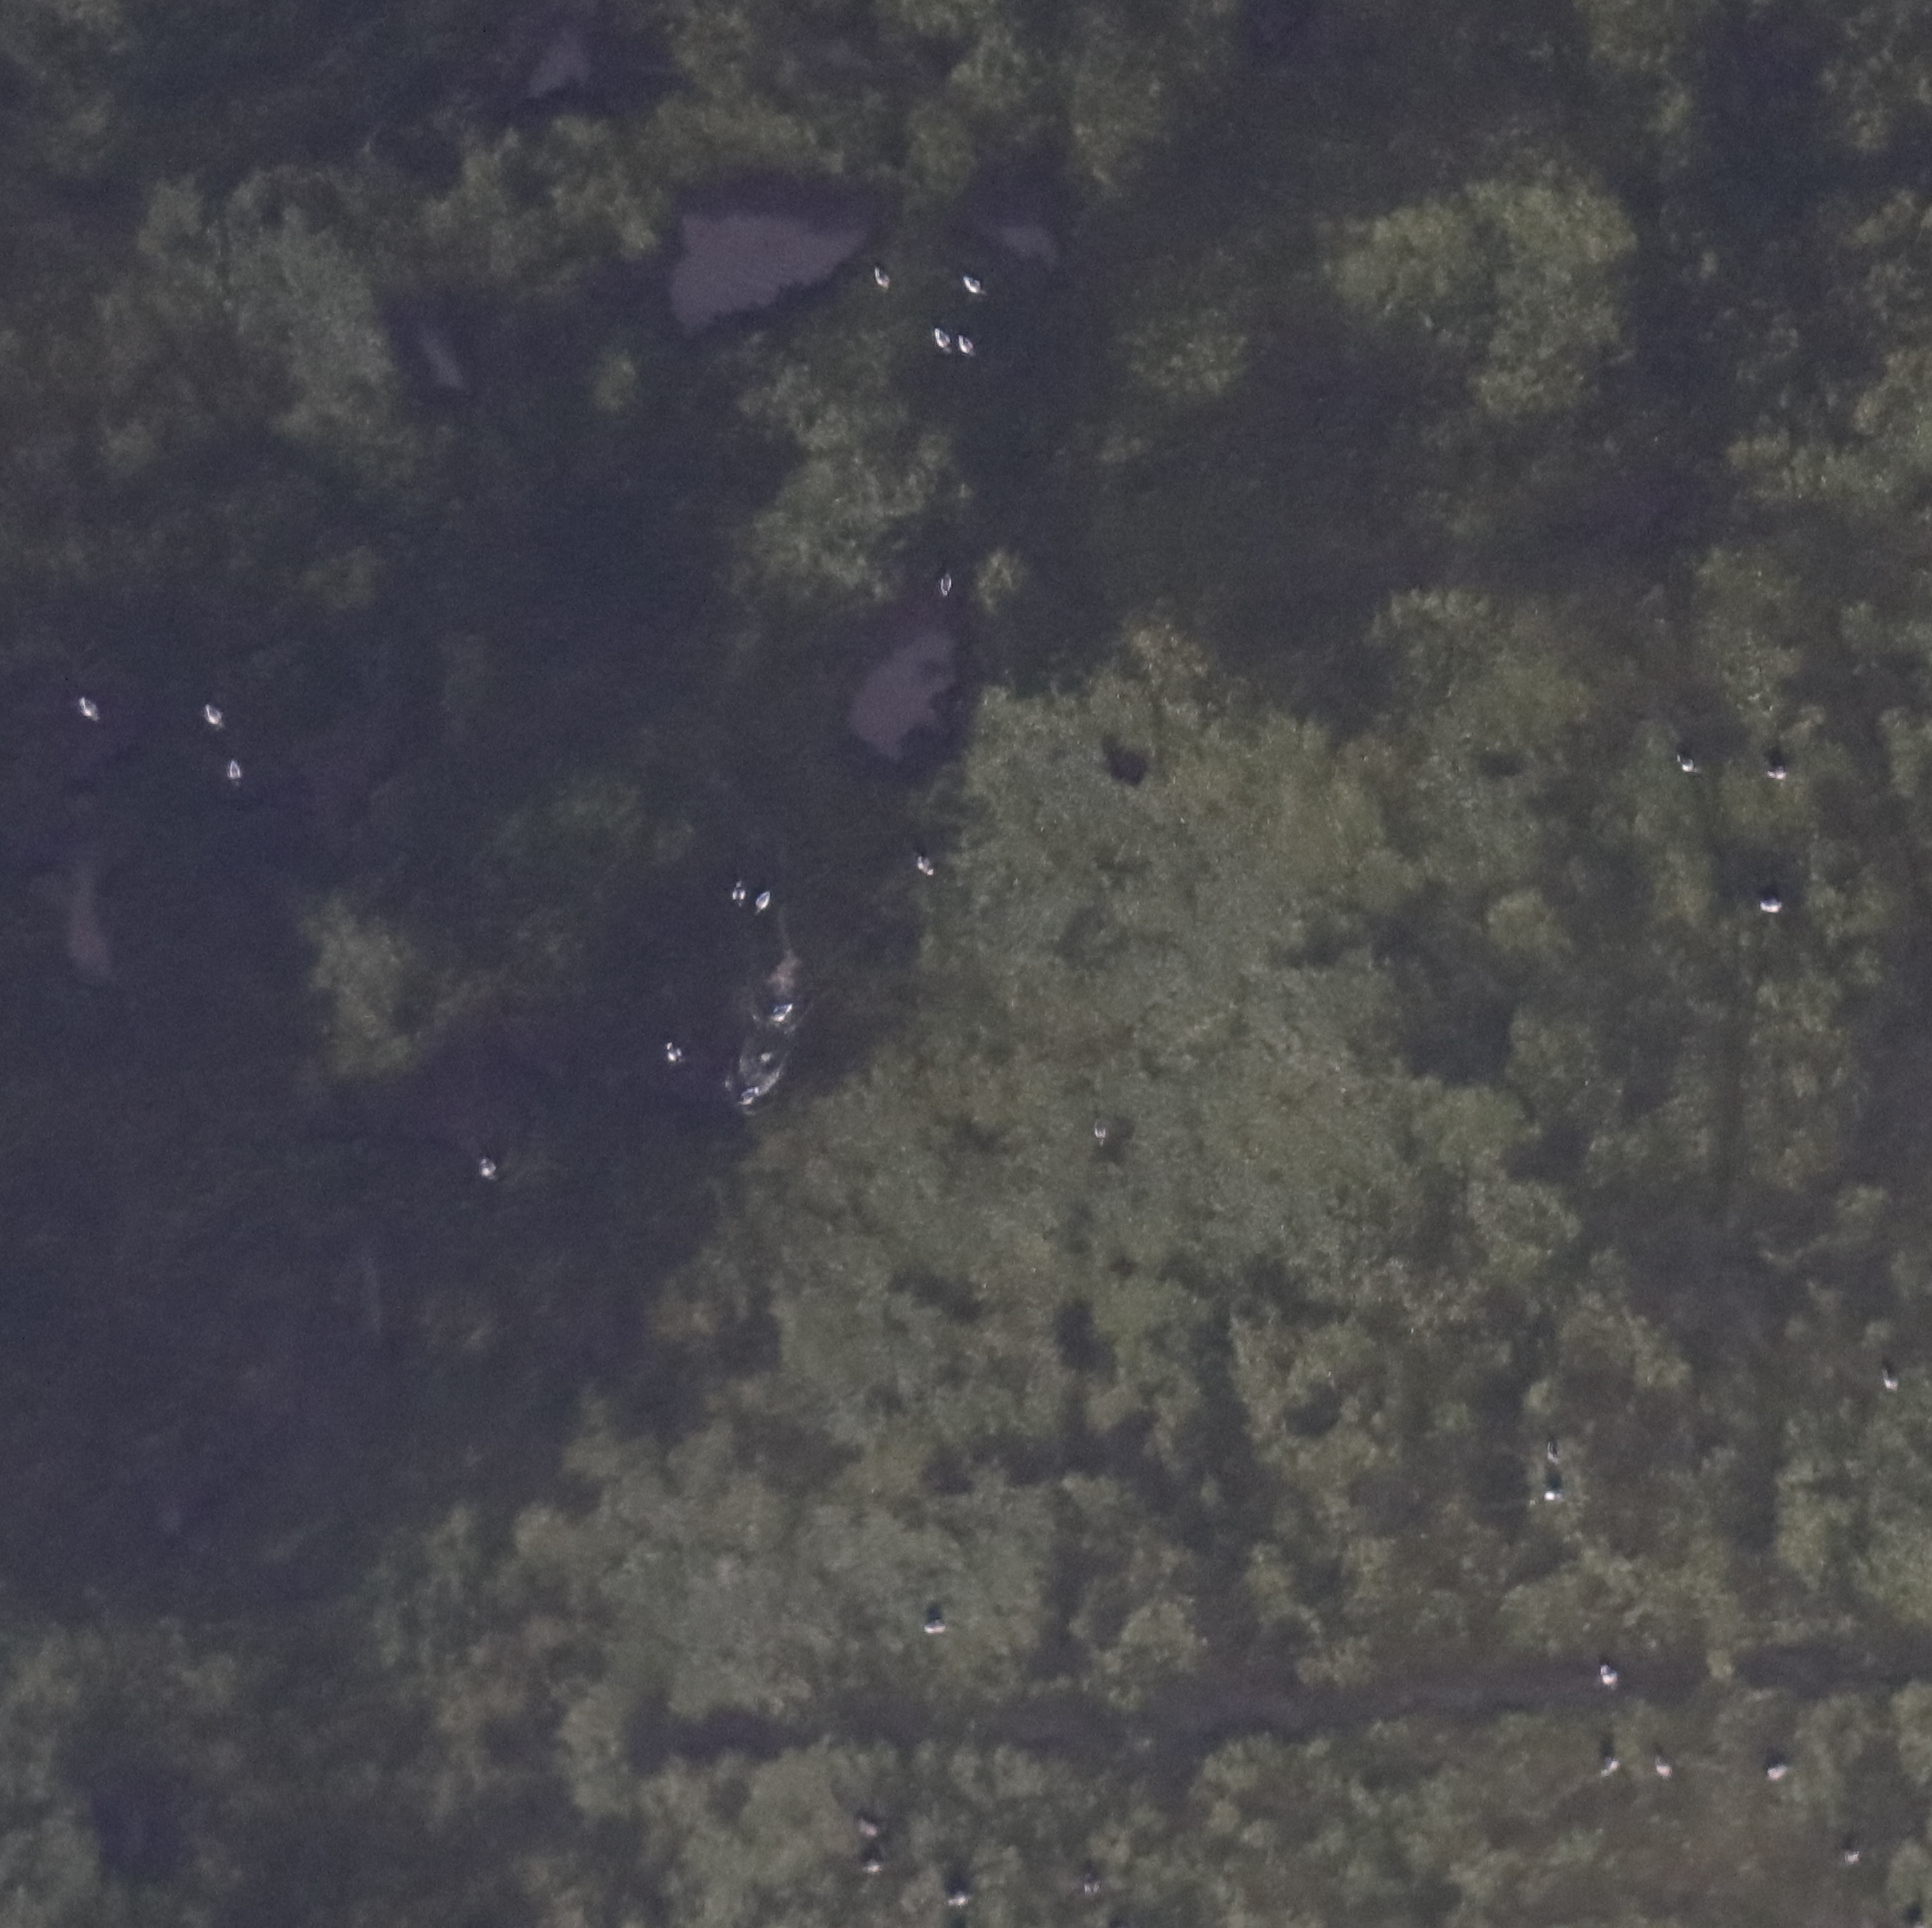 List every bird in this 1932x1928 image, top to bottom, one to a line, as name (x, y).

brant (881, 286)
brant (985, 286)
brant (942, 339)
brant (973, 348)
brant (947, 591)
brant (99, 711)
brant (215, 725)
brant (1688, 764)
brant (235, 776)
brant (1791, 776)
brant (926, 864)
brant (741, 883)
brant (1777, 900)
brant (767, 901)
brant (782, 1011)
brant (672, 1064)
brant (758, 1093)
brant (1096, 1132)
brant (494, 1165)
brant (1893, 1378)
brant (1552, 1447)
brant (1563, 1487)
brant (941, 1621)
brant (1601, 1675)
brant (1613, 1757)
brant (1663, 1763)
brant (1772, 1766)
brant (871, 1819)
brant (1860, 1852)
brant (882, 1863)
brant (1086, 1891)
brant (956, 1903)